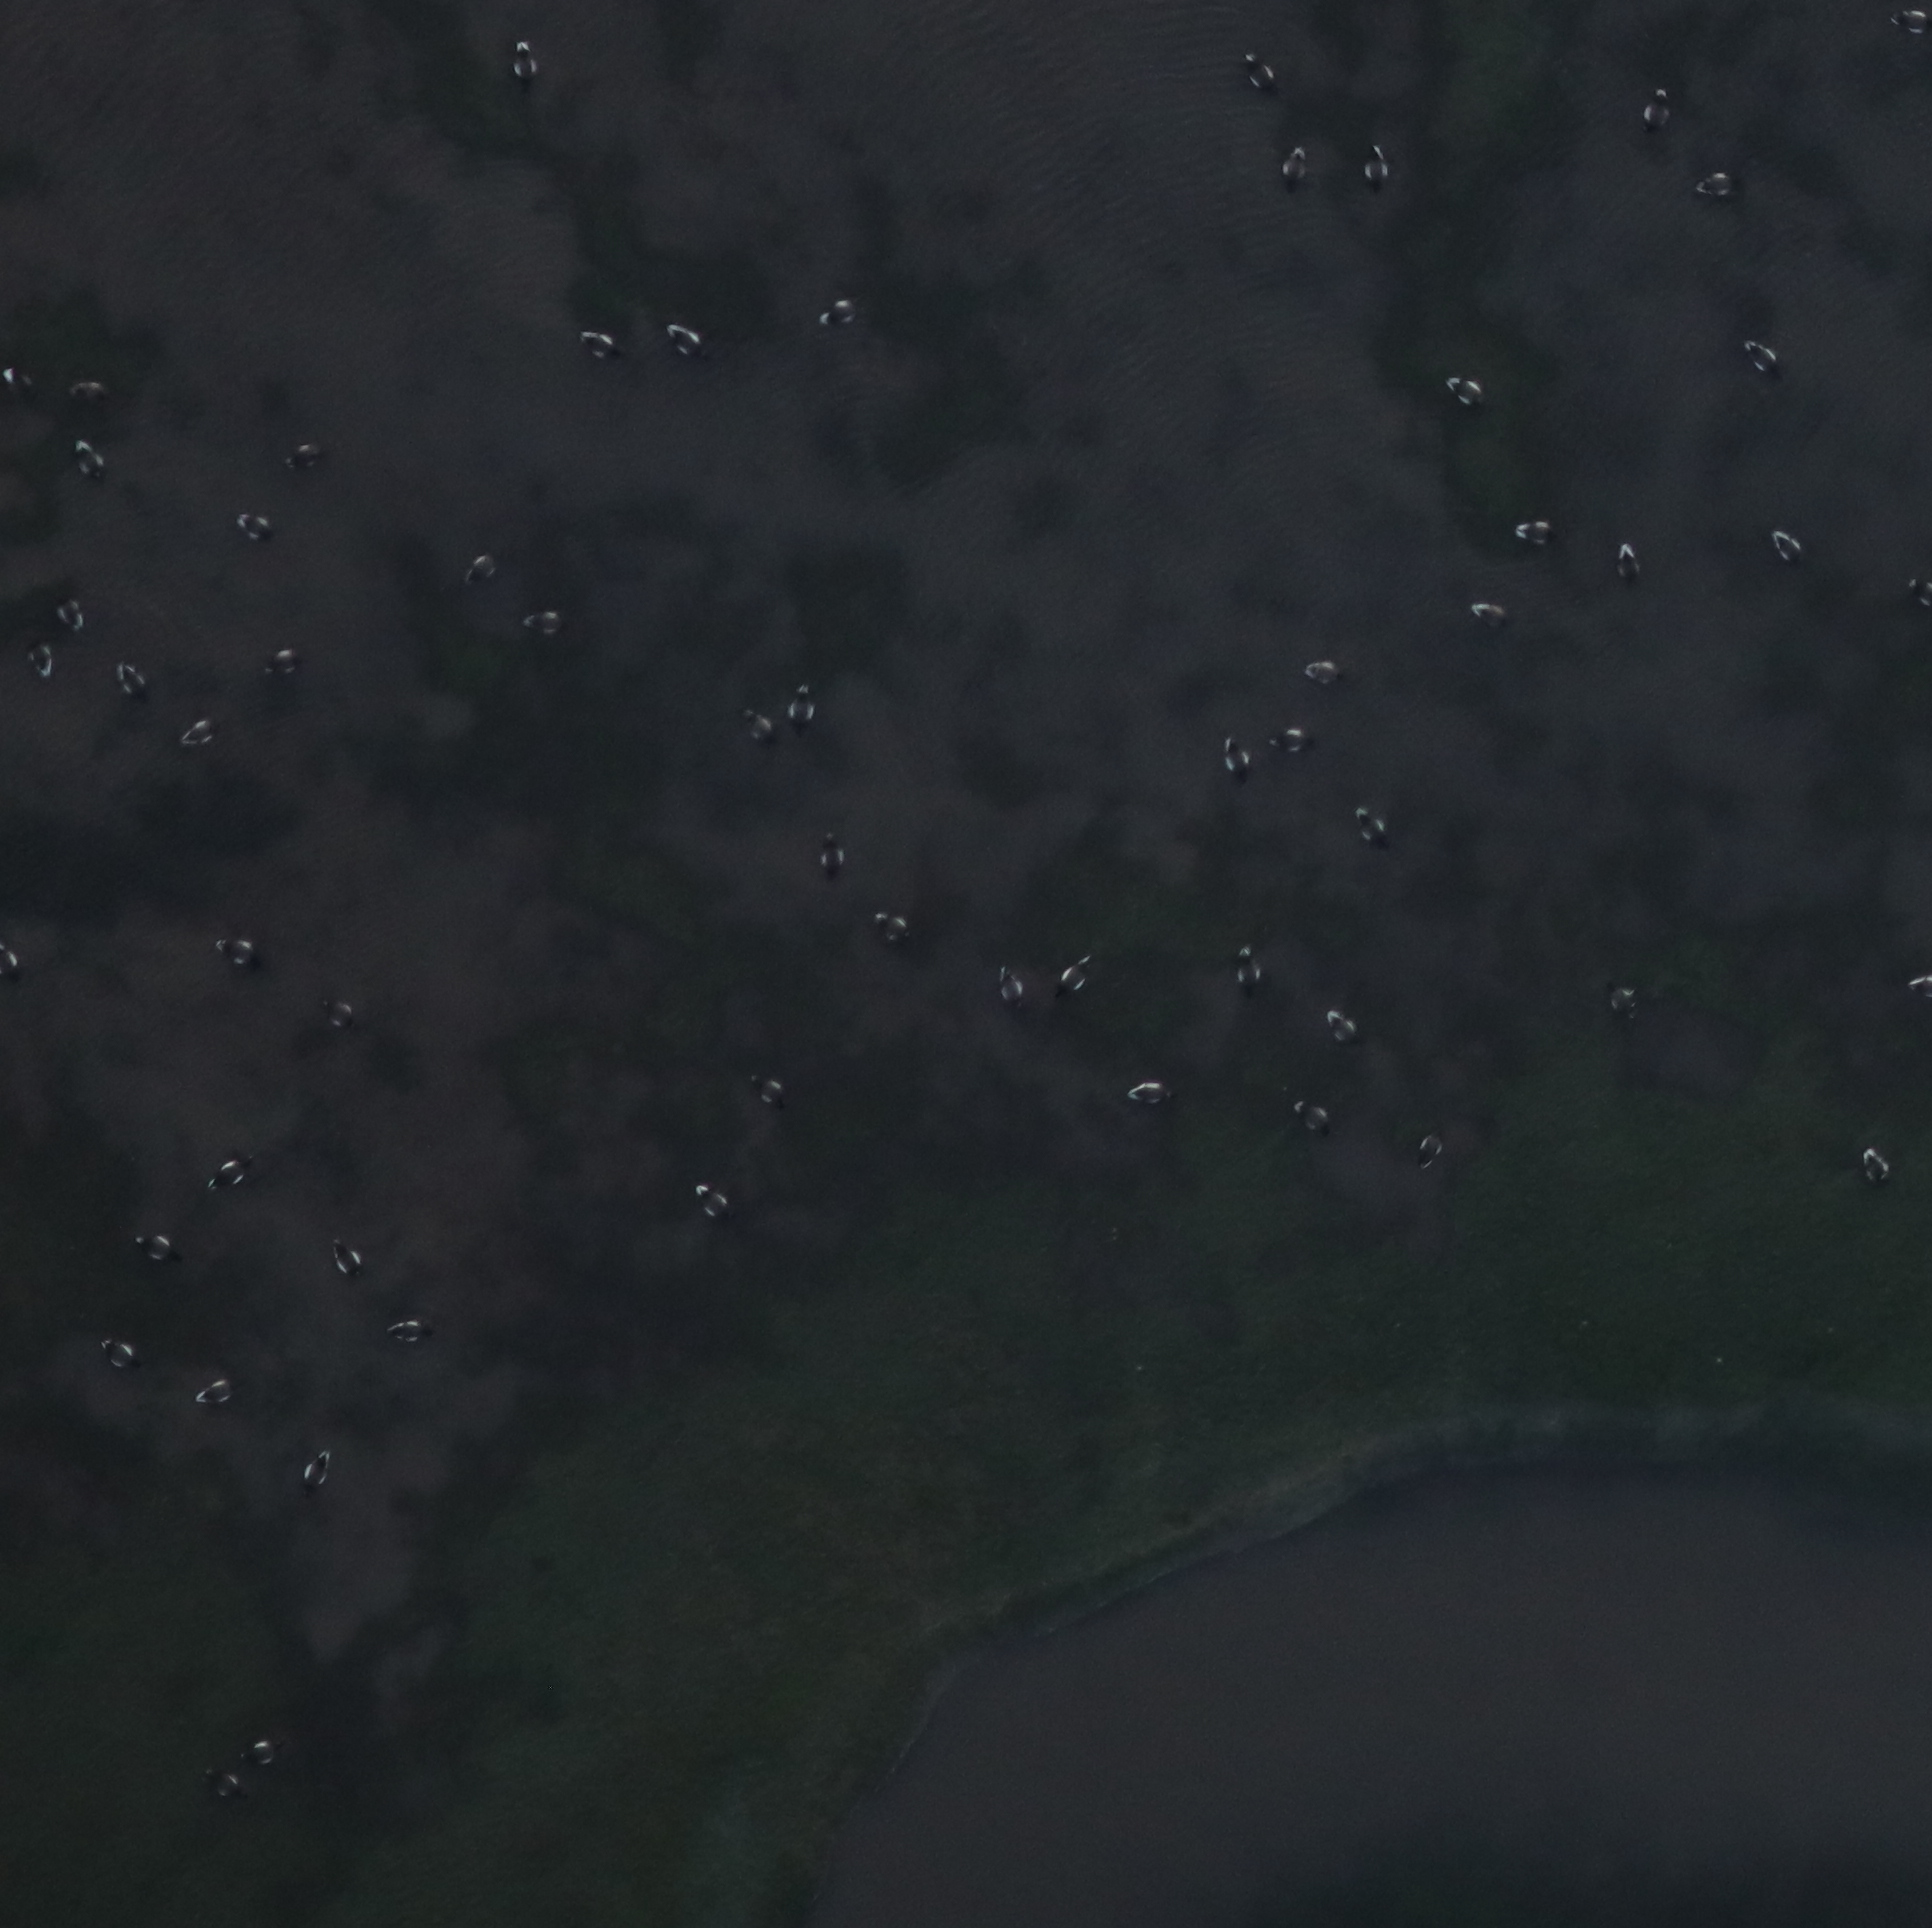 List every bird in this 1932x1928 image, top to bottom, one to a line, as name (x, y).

brant (1913, 21)
brant (523, 64)
brant (1260, 75)
brant (1658, 111)
brant (1293, 165)
brant (1377, 165)
brant (1717, 185)
brant (839, 310)
brant (685, 341)
brant (601, 344)
brant (1762, 357)
brant (17, 376)
brant (1467, 392)
brant (88, 393)
brant (307, 453)
brant (89, 460)
brant (255, 525)
brant (1537, 533)
brant (1786, 547)
brant (1626, 564)
brant (481, 566)
brant (1928, 593)
brant (69, 612)
brant (1492, 614)
brant (544, 621)
brant (41, 659)
brant (282, 662)
brant (1324, 674)
brant (131, 681)
brant (801, 708)
brant (760, 726)
brant (200, 732)
brant (1290, 740)
brant (1236, 757)
brant (1372, 826)
brant (832, 858)
brant (892, 928)
brant (238, 951)
brant (5, 957)
brant (1250, 971)
brant (1073, 975)
brant (1011, 988)
brant (1930, 988)
brant (1621, 1000)
brant (339, 1013)
brant (1341, 1027)
brant (770, 1090)
brant (1148, 1093)
brant (1313, 1117)
brant (1429, 1147)
brant (1875, 1167)
brant (230, 1173)
brant (713, 1203)
brant (157, 1248)
brant (347, 1259)
brant (410, 1333)
brant (118, 1354)
brant (218, 1392)
brant (317, 1472)
brant (260, 1750)
brant (225, 1784)